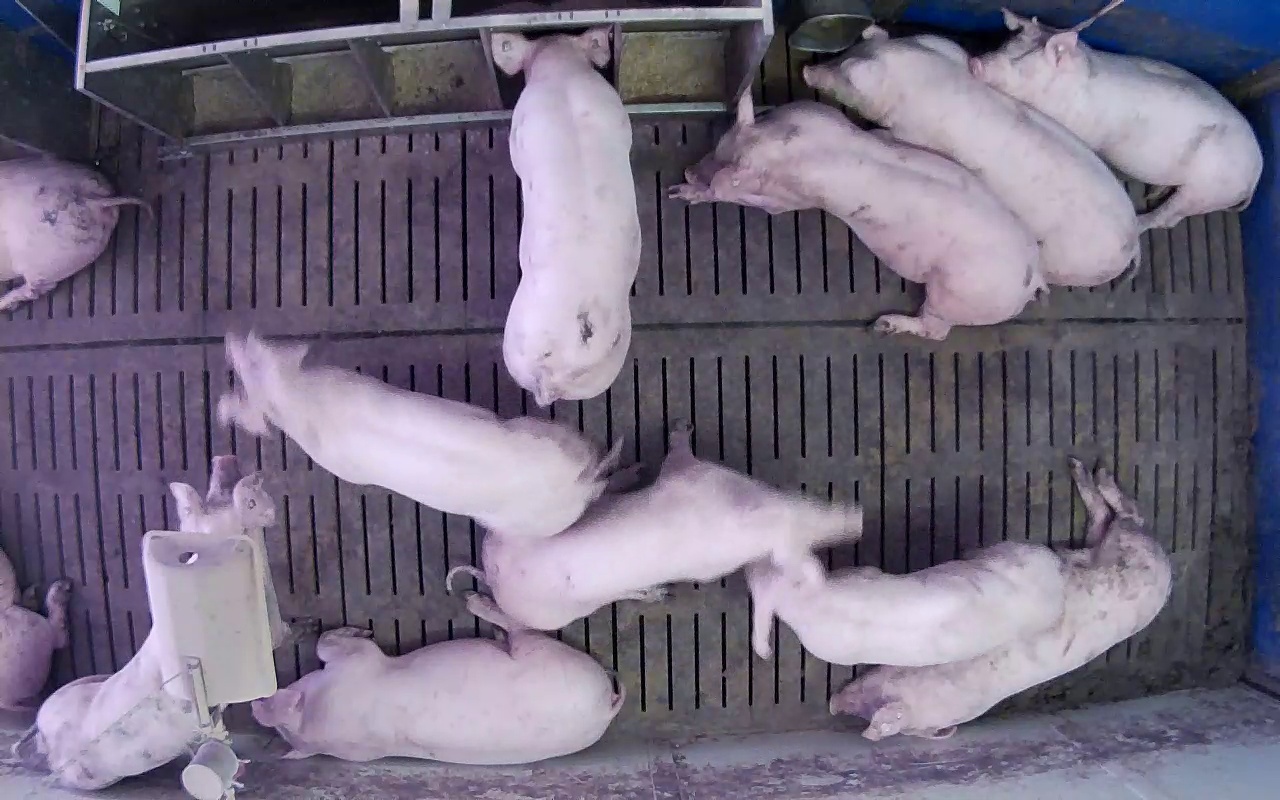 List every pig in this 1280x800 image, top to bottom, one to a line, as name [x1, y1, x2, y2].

pig [965, 4, 1264, 234]
pig [800, 22, 1142, 310]
pig [491, 25, 642, 408]
pig [666, 86, 1051, 339]
pig [0, 154, 153, 310]
pig [216, 328, 628, 543]
pig [444, 418, 864, 633]
pig [12, 452, 292, 795]
pig [829, 455, 1174, 742]
pig [745, 539, 1068, 668]
pig [0, 544, 73, 715]
pig [251, 591, 629, 764]